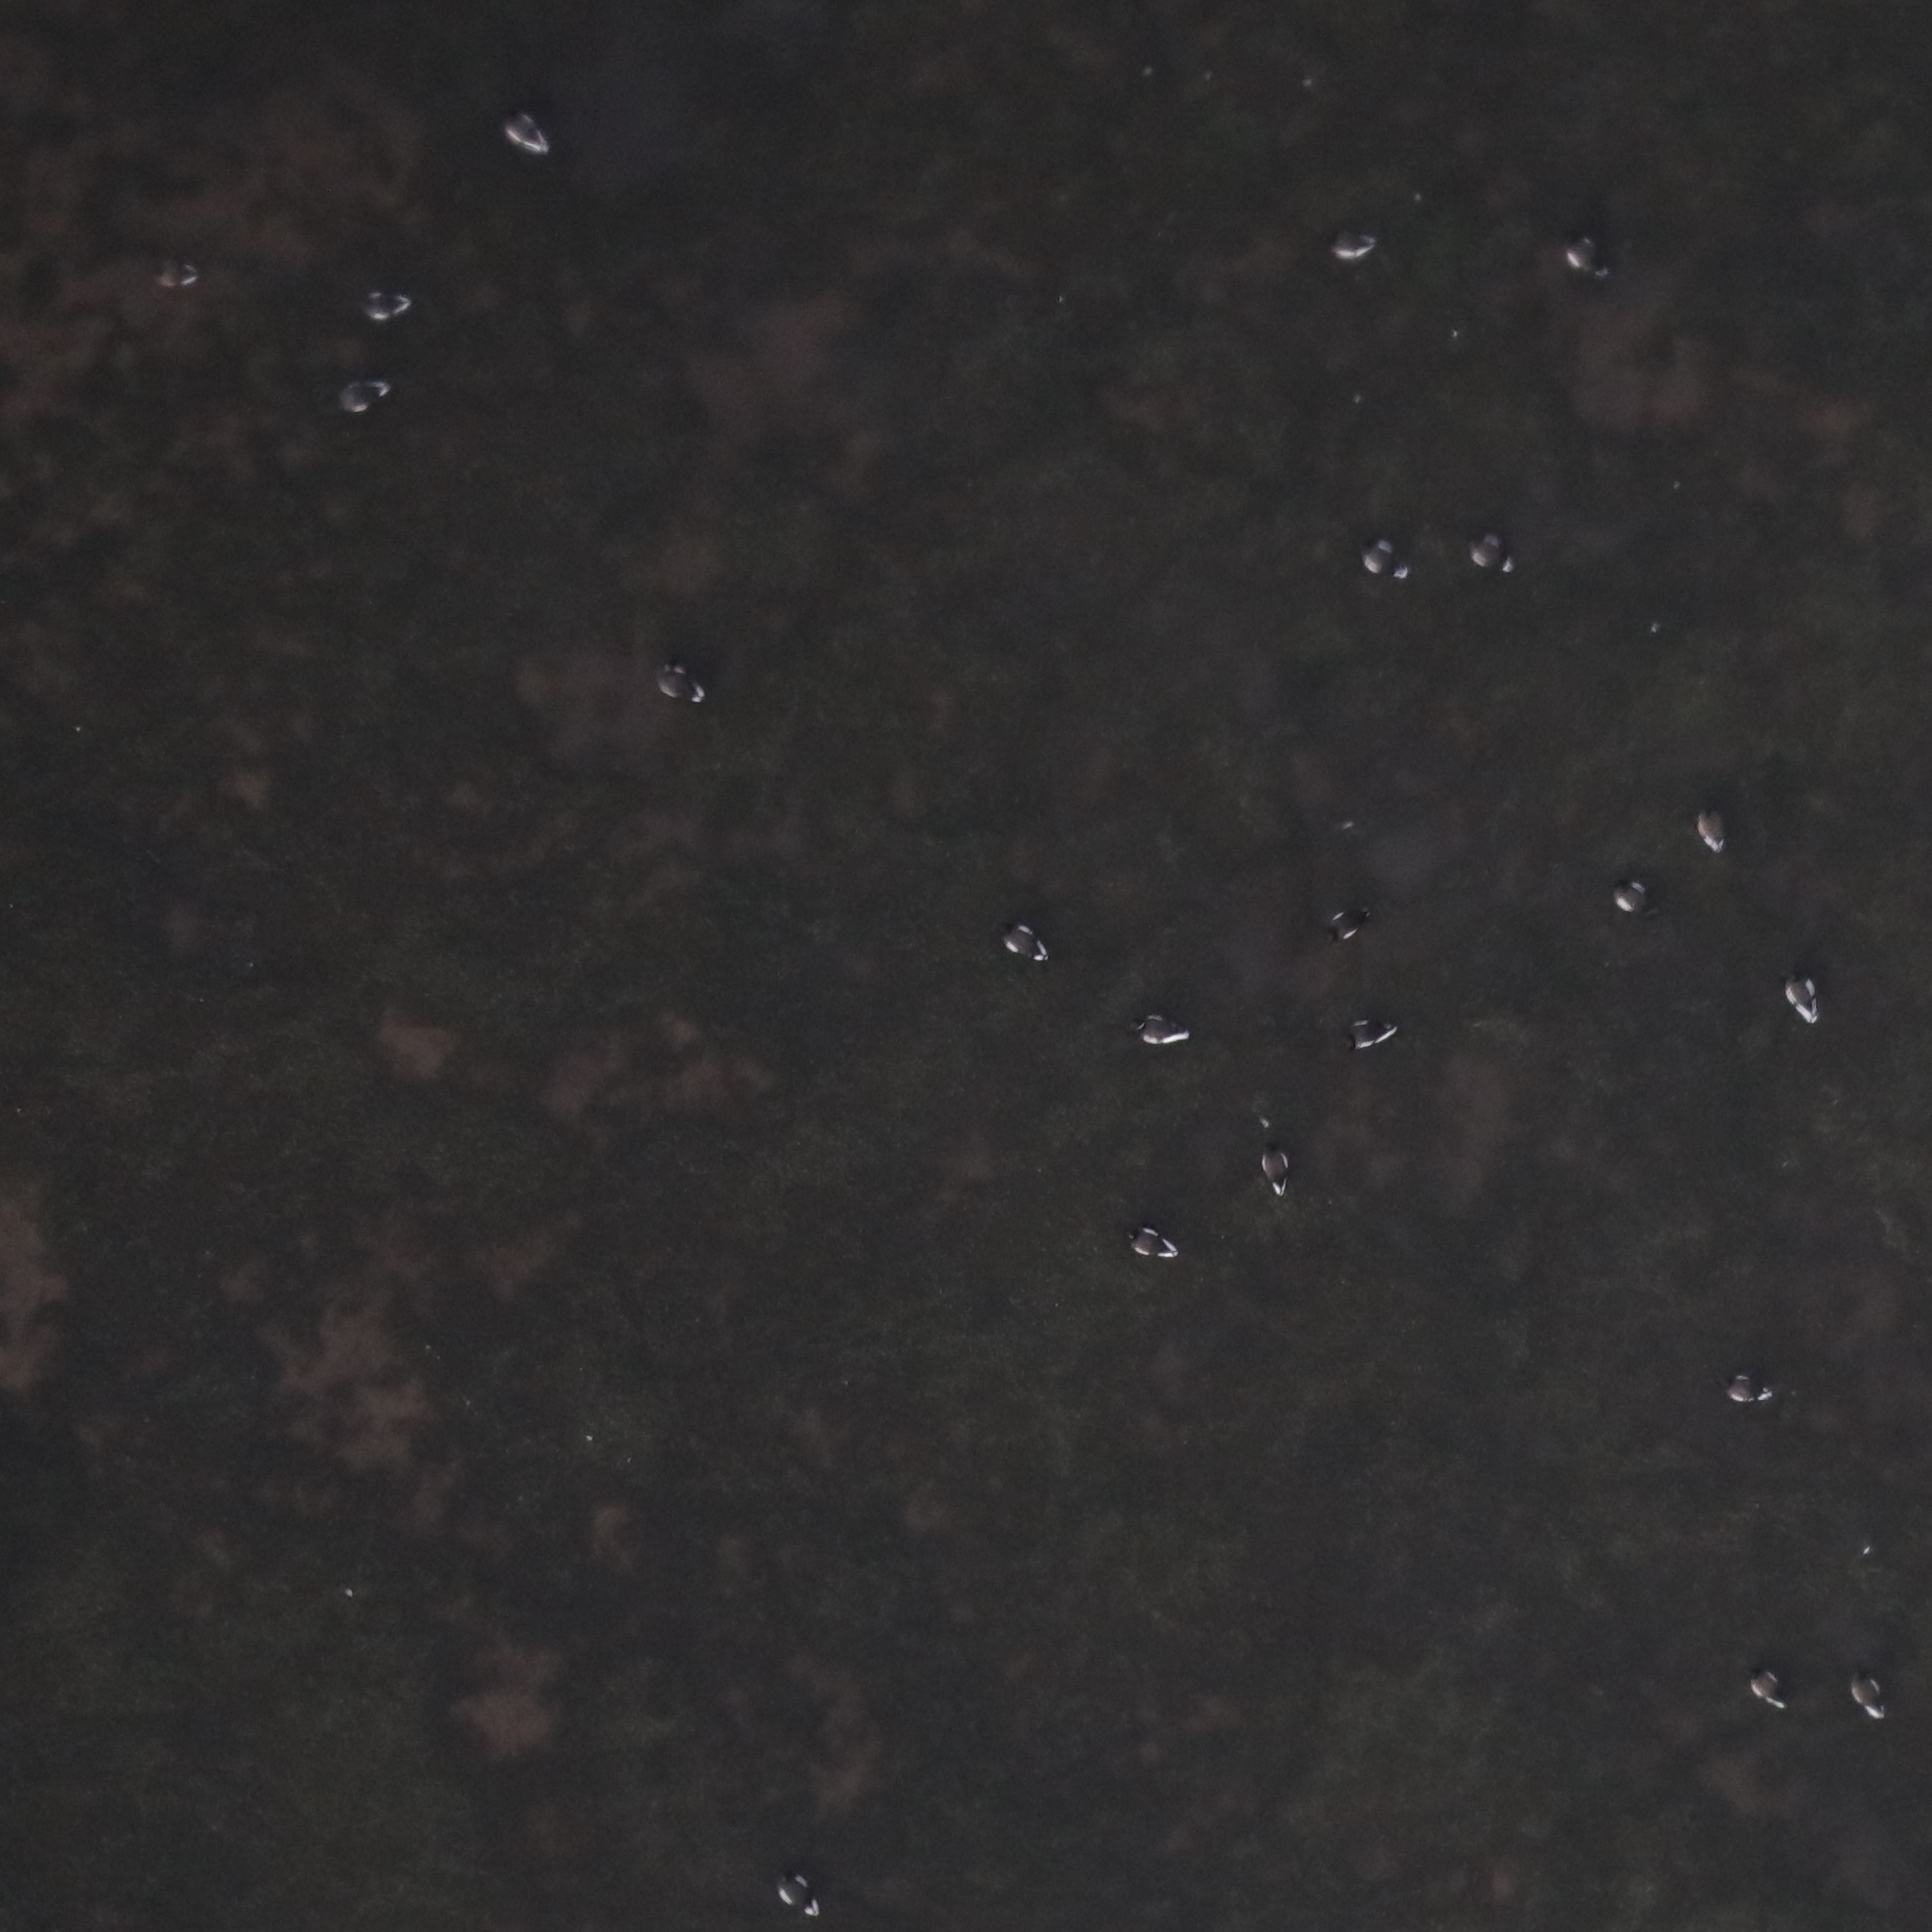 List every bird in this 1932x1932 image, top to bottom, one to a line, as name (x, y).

brant (525, 132)
brant (1347, 245)
brant (1583, 257)
brant (175, 275)
brant (382, 307)
brant (358, 396)
brant (1489, 554)
brant (1379, 559)
brant (679, 683)
brant (1709, 828)
brant (1633, 897)
brant (1344, 926)
brant (1021, 941)
brant (1801, 998)
brant (1160, 1029)
brant (1371, 1033)
brant (1273, 1166)
brant (1149, 1242)
brant (1744, 1390)
brant (1766, 1686)
brant (1865, 1693)
brant (797, 1892)